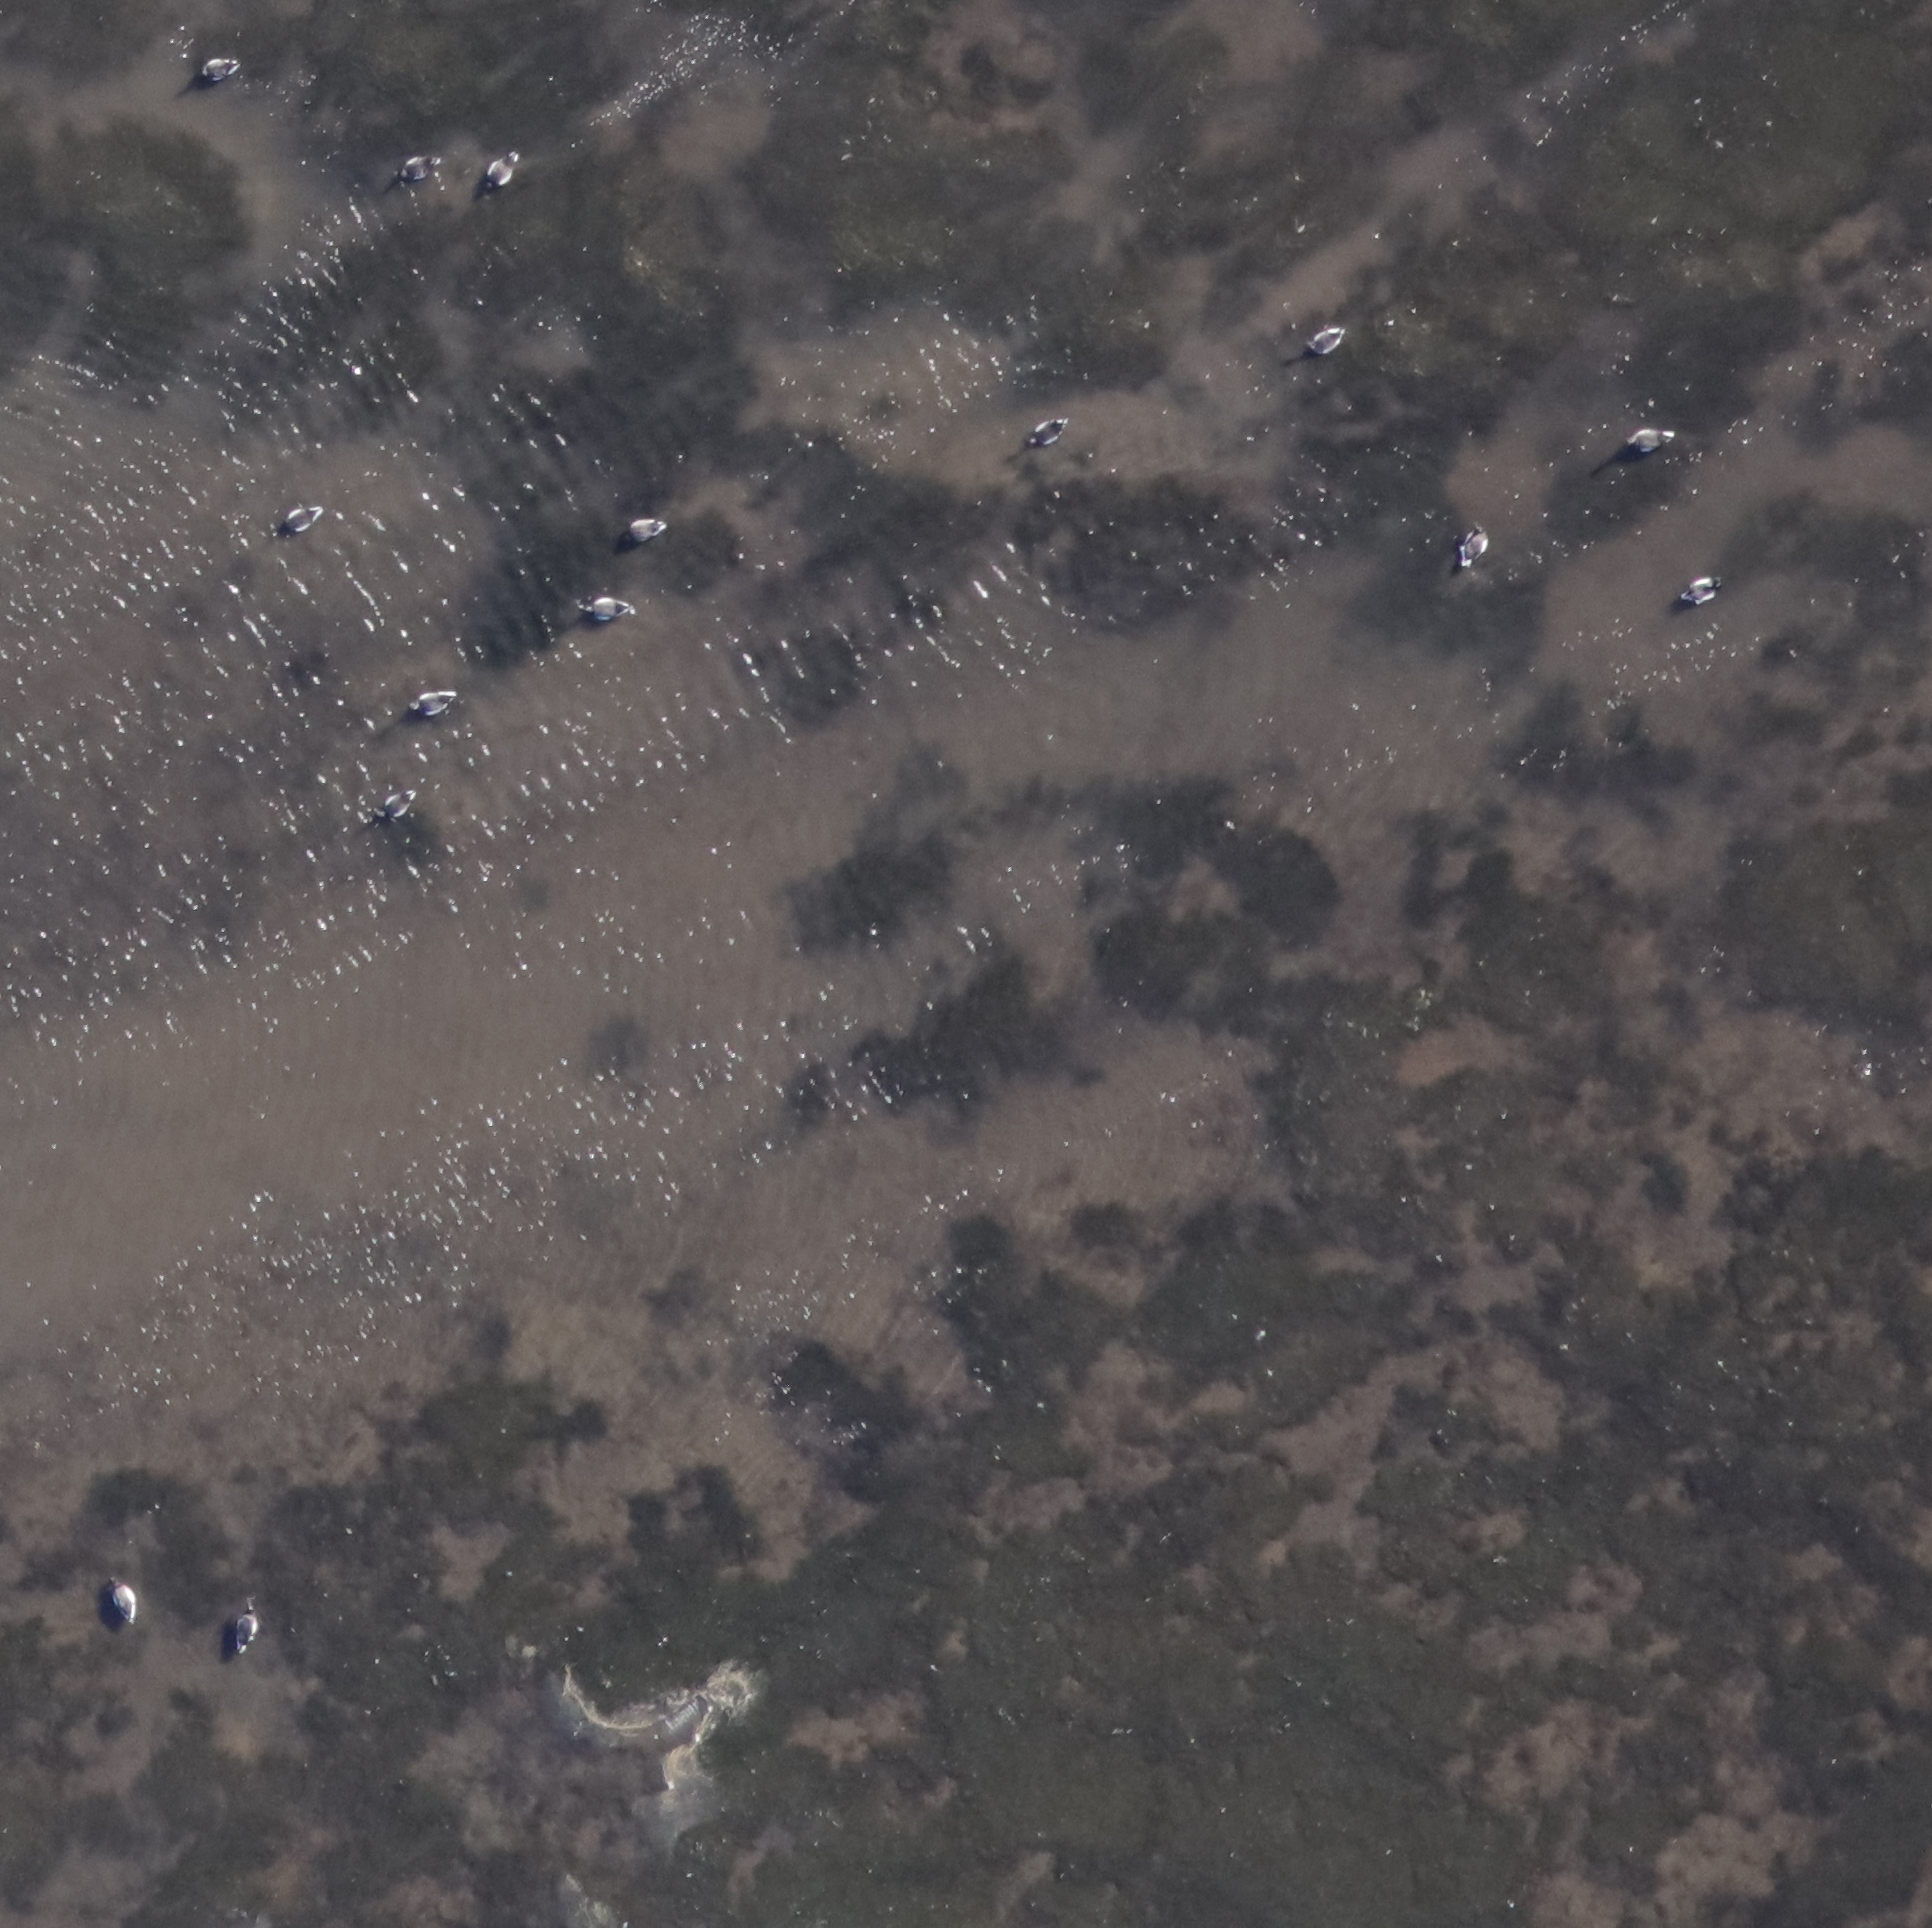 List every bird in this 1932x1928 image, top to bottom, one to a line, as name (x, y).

brant (217, 69)
brant (418, 170)
brant (501, 171)
brant (1324, 342)
brant (1048, 433)
brant (1651, 439)
brant (301, 519)
brant (645, 529)
brant (1473, 546)
brant (1699, 591)
brant (609, 608)
brant (435, 703)
brant (397, 805)
brant (124, 1599)
brant (247, 1627)